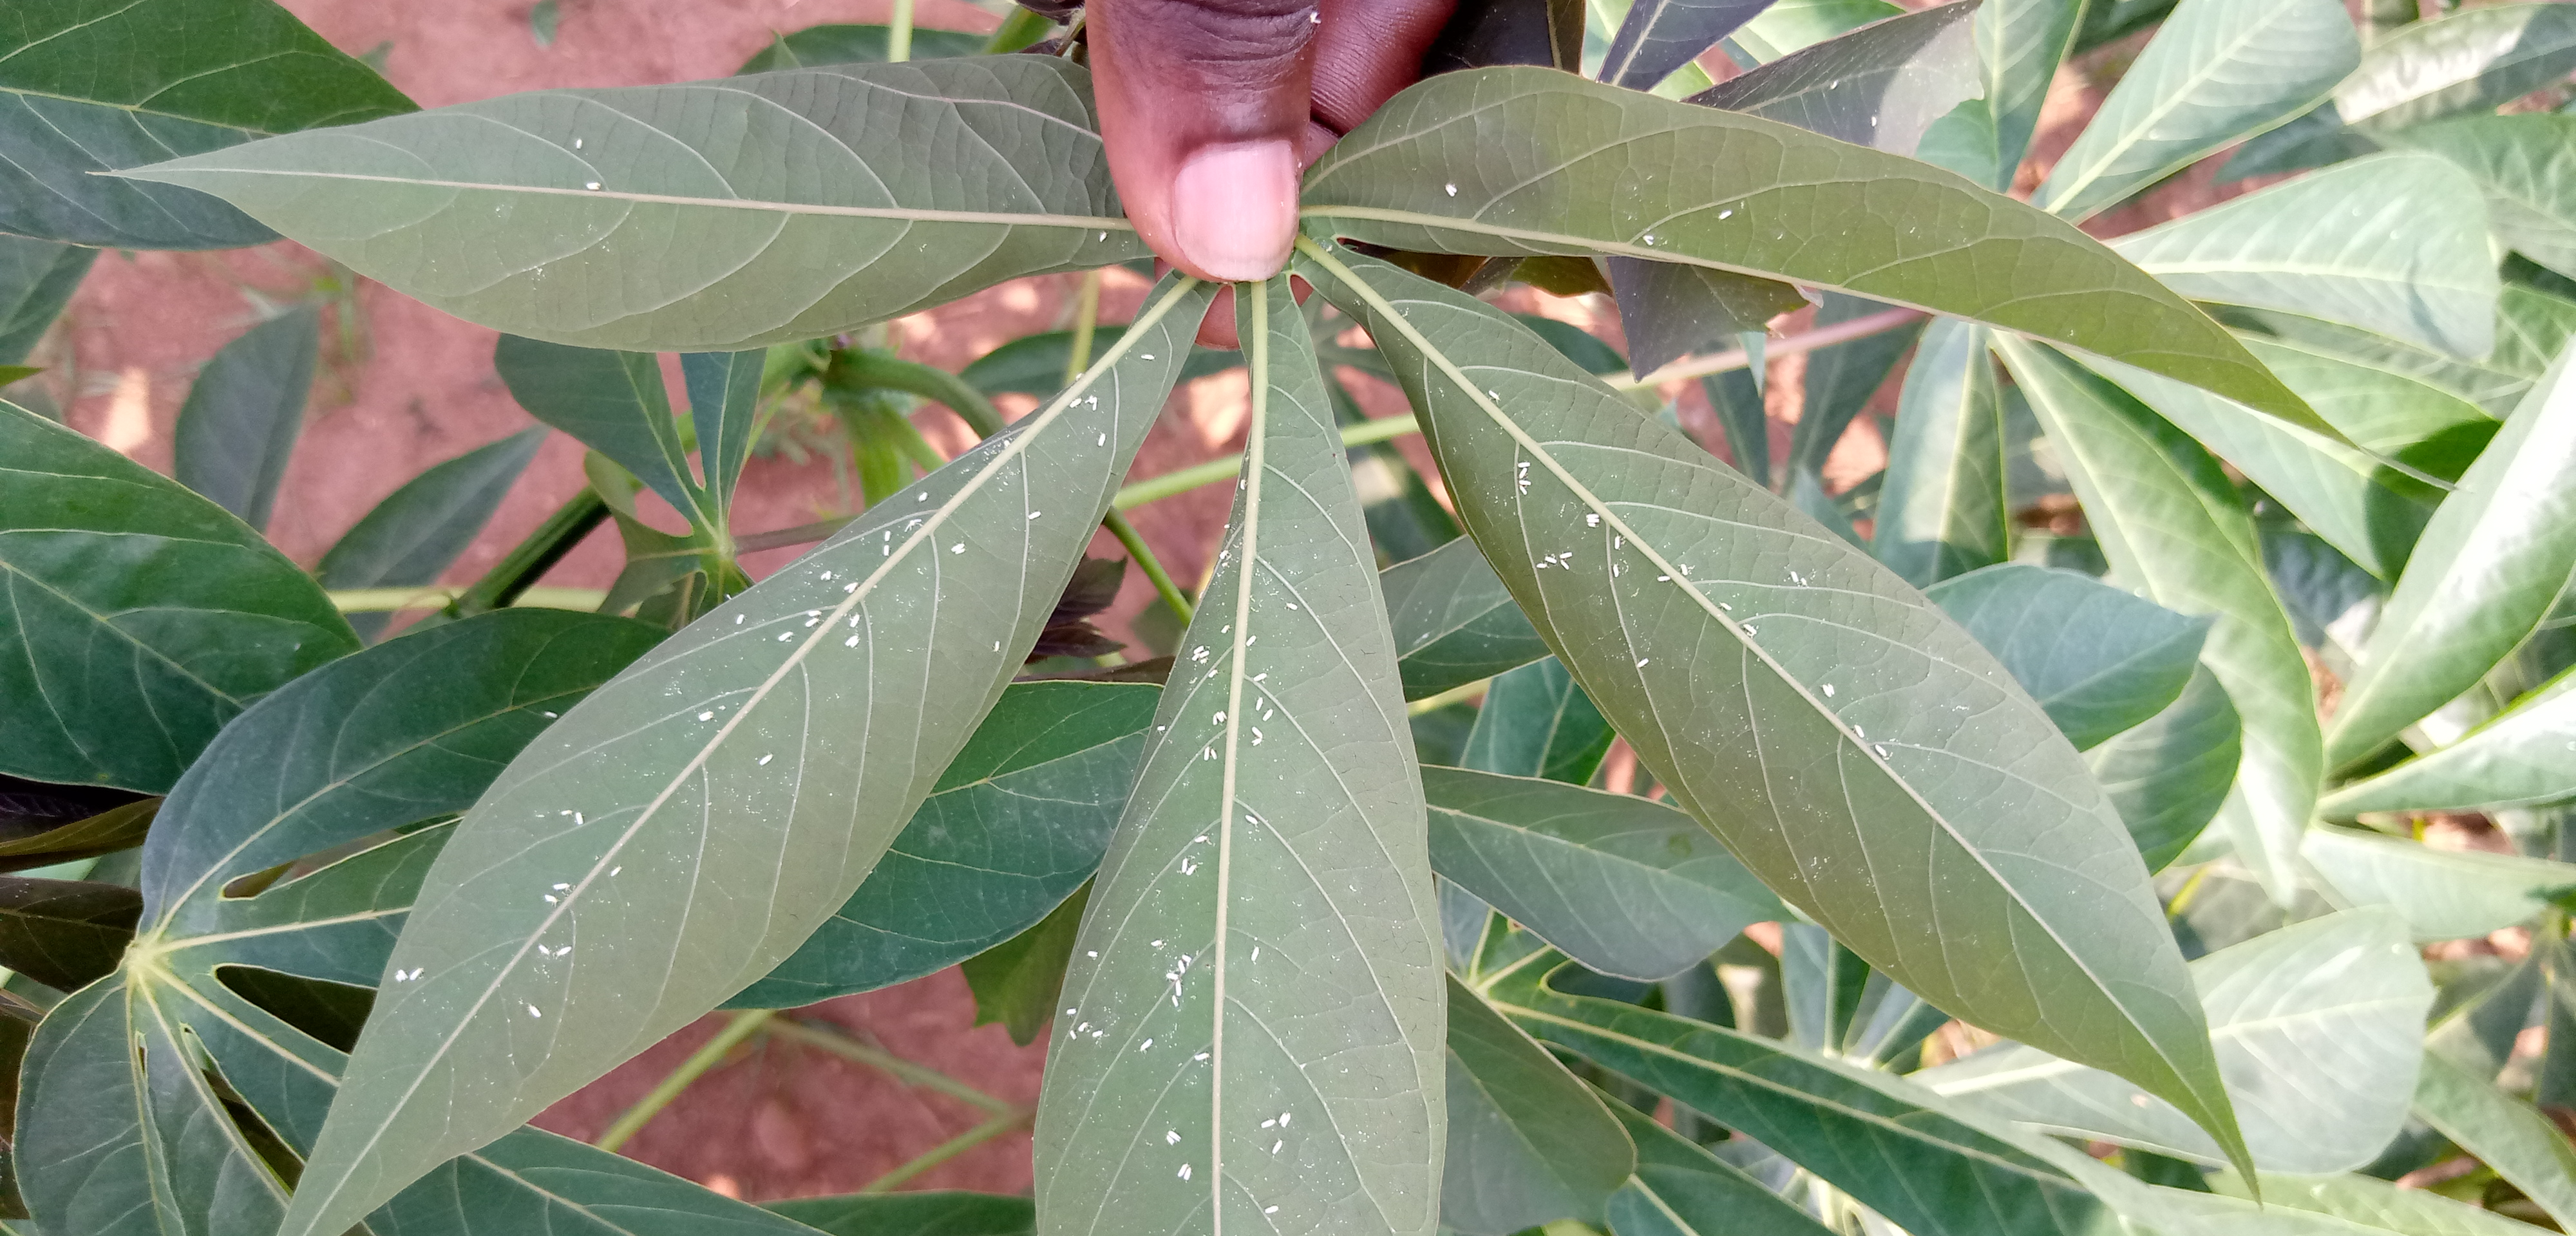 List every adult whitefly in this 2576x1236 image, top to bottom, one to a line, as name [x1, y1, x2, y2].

whitefly [1829, 79, 1839, 90]
whitefly [1870, 115, 1878, 130]
whitefly [575, 137, 584, 151]
whitefly [585, 180, 603, 191]
whitefly [1444, 182, 1457, 198]
whitefly [1717, 208, 1734, 221]
whitefly [1098, 230, 1108, 243]
whitefly [1642, 232, 1656, 247]
whitefly [1139, 353, 1157, 362]
whitefly [1075, 371, 1084, 382]
whitefly [1487, 388, 1501, 401]
whitefly [1084, 392, 1098, 414]
whitefly [1069, 395, 1082, 408]
whitefly [1097, 431, 1108, 448]
whitefly [1003, 438, 1010, 449]
whitefly [1517, 459, 1531, 468]
whitefly [1518, 467, 1529, 479]
whitefly [1240, 477, 1247, 491]
whitefly [1517, 478, 1533, 486]
whitefly [1519, 484, 1529, 495]
whitefly [918, 490, 931, 505]
whitefly [1027, 507, 1043, 521]
whitefly [1585, 512, 1600, 518]
whitefly [904, 517, 923, 532]
whitefly [1586, 518, 1600, 528]
whitefly [1223, 523, 1231, 530]
whitefly [884, 529, 891, 544]
whitefly [1613, 532, 1622, 552]
whitefly [949, 539, 967, 556]
whitefly [883, 544, 891, 558]
whitefly [1218, 548, 1232, 559]
whitefly [1558, 550, 1573, 559]
whitefly [1544, 554, 1558, 564]
whitefly [1559, 558, 1570, 572]
whitefly [1220, 561, 1229, 569]
whitefly [1534, 561, 1548, 570]
whitefly [1611, 562, 1622, 579]
whitefly [1680, 562, 1690, 577]
whitefly [819, 568, 832, 583]
whitefly [1790, 569, 1799, 584]
whitefly [1656, 574, 1671, 583]
whitefly [1800, 576, 1808, 586]
whitefly [843, 580, 860, 594]
whitefly [1719, 599, 1734, 612]
whitefly [1284, 601, 1299, 612]
whitefly [807, 608, 823, 618]
whitefly [849, 611, 862, 629]
whitefly [735, 612, 745, 626]
whitefly [804, 617, 820, 629]
whitefly [1742, 622, 1759, 635]
whitefly [1220, 623, 1231, 636]
whitefly [777, 630, 796, 643]
whitefly [1245, 634, 1258, 648]
whitefly [844, 635, 860, 650]
whitefly [992, 639, 1001, 655]
whitefly [1192, 644, 1205, 653]
whitefly [1200, 651, 1210, 665]
whitefly [1190, 653, 1199, 662]
whitefly [1636, 658, 1651, 670]
whitefly [1207, 668, 1220, 680]
whitefly [1253, 671, 1269, 682]
whitefly [1821, 682, 1837, 698]
whitefly [1255, 695, 1264, 713]
whitefly [1262, 707, 1275, 723]
whitefly [543, 708, 562, 719]
whitefly [1216, 709, 1230, 724]
whitefly [697, 709, 715, 724]
whitefly [1211, 713, 1218, 727]
whitefly [1853, 723, 1866, 738]
whitefly [1156, 724, 1168, 733]
whitefly [1251, 725, 1264, 738]
whitefly [1250, 737, 1264, 748]
whitefly [1874, 743, 1889, 758]
whitefly [1204, 745, 1210, 763]
whitefly [1209, 747, 1218, 762]
whitefly [758, 752, 774, 766]
whitefly [560, 808, 573, 818]
whitefly [575, 810, 585, 826]
whitefly [1244, 813, 1260, 827]
whitefly [1193, 833, 1211, 843]
whitefly [1180, 854, 1187, 874]
whitefly [1186, 862, 1198, 878]
whitefly [609, 864, 624, 878]
whitefly [552, 881, 572, 892]
whitefly [543, 892, 560, 906]
whitefly [1149, 939, 1164, 948]
whitefly [556, 942, 574, 956]
whitefly [536, 942, 552, 956]
whitefly [1250, 943, 1260, 965]
whitefly [1086, 950, 1099, 959]
whitefly [1181, 952, 1193, 963]
whitefly [1177, 959, 1186, 975]
whitefly [408, 964, 424, 980]
whitefly [395, 967, 408, 984]
whitefly [1164, 970, 1179, 980]
whitefly [1175, 979, 1183, 997]
whitefly [1171, 994, 1180, 1008]
whitefly [527, 1000, 543, 1020]
whitefly [1065, 1007, 1079, 1016]
whitefly [1077, 1020, 1091, 1033]
whitefly [1068, 1029, 1079, 1042]
whitefly [1090, 1029, 1104, 1039]
whitefly [1139, 1037, 1155, 1052]
whitefly [1193, 1052, 1211, 1062]
whitefly [1278, 1109, 1293, 1129]
whitefly [1259, 1117, 1276, 1129]
whitefly [1165, 1128, 1182, 1145]
whitefly [1271, 1138, 1284, 1155]
whitefly [1177, 1159, 1193, 1183]
whitefly [1263, 1204, 1280, 1214]